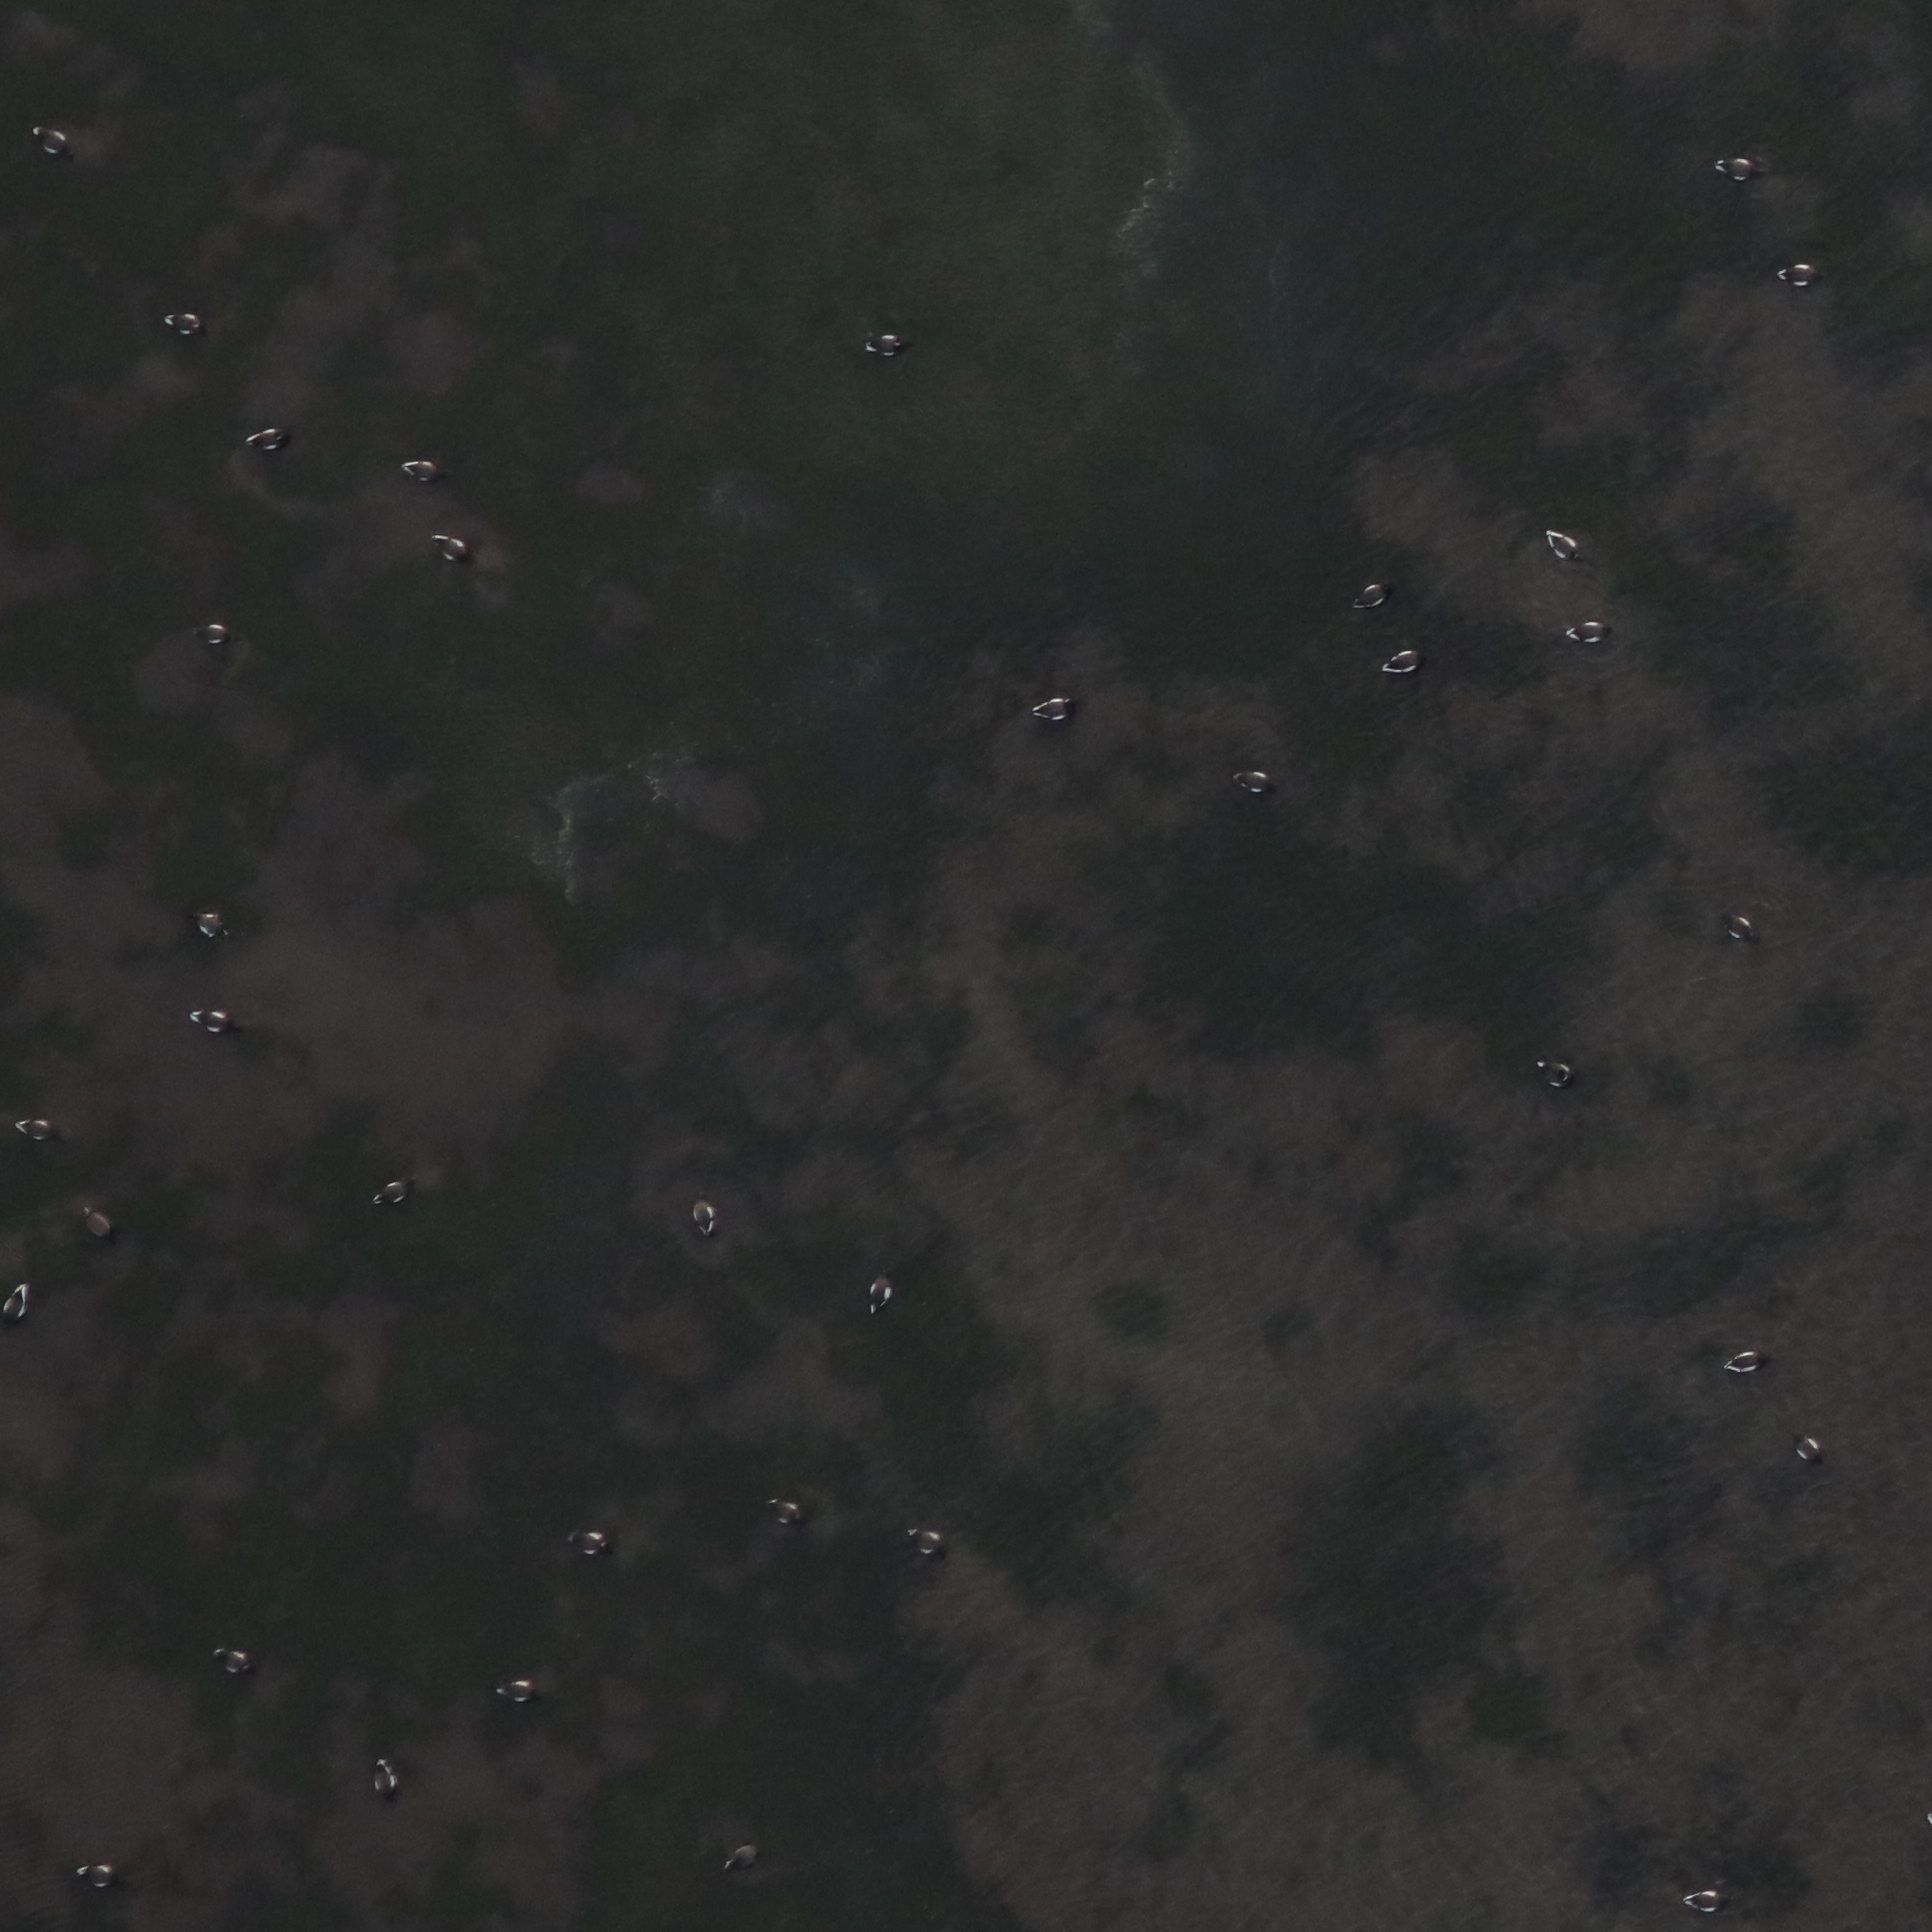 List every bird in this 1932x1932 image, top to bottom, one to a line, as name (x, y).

brant (51, 139)
brant (1740, 167)
brant (1801, 275)
brant (186, 323)
brant (888, 346)
brant (269, 440)
brant (426, 470)
brant (452, 545)
brant (1565, 547)
brant (1374, 595)
brant (1590, 632)
brant (218, 633)
brant (1404, 661)
brant (1055, 708)
brant (1256, 779)
brant (211, 922)
brant (1741, 928)
brant (216, 1021)
brant (1555, 1073)
brant (35, 1126)
brant (394, 1191)
brant (705, 1214)
brant (98, 1223)
brant (880, 1293)
brant (18, 1302)
brant (1747, 1363)
brant (1810, 1450)
brant (786, 1512)
brant (927, 1541)
brant (592, 1544)
brant (236, 1661)
brant (520, 1690)
brant (385, 1778)
brant (744, 1856)
brant (99, 1874)
brant (1706, 1900)